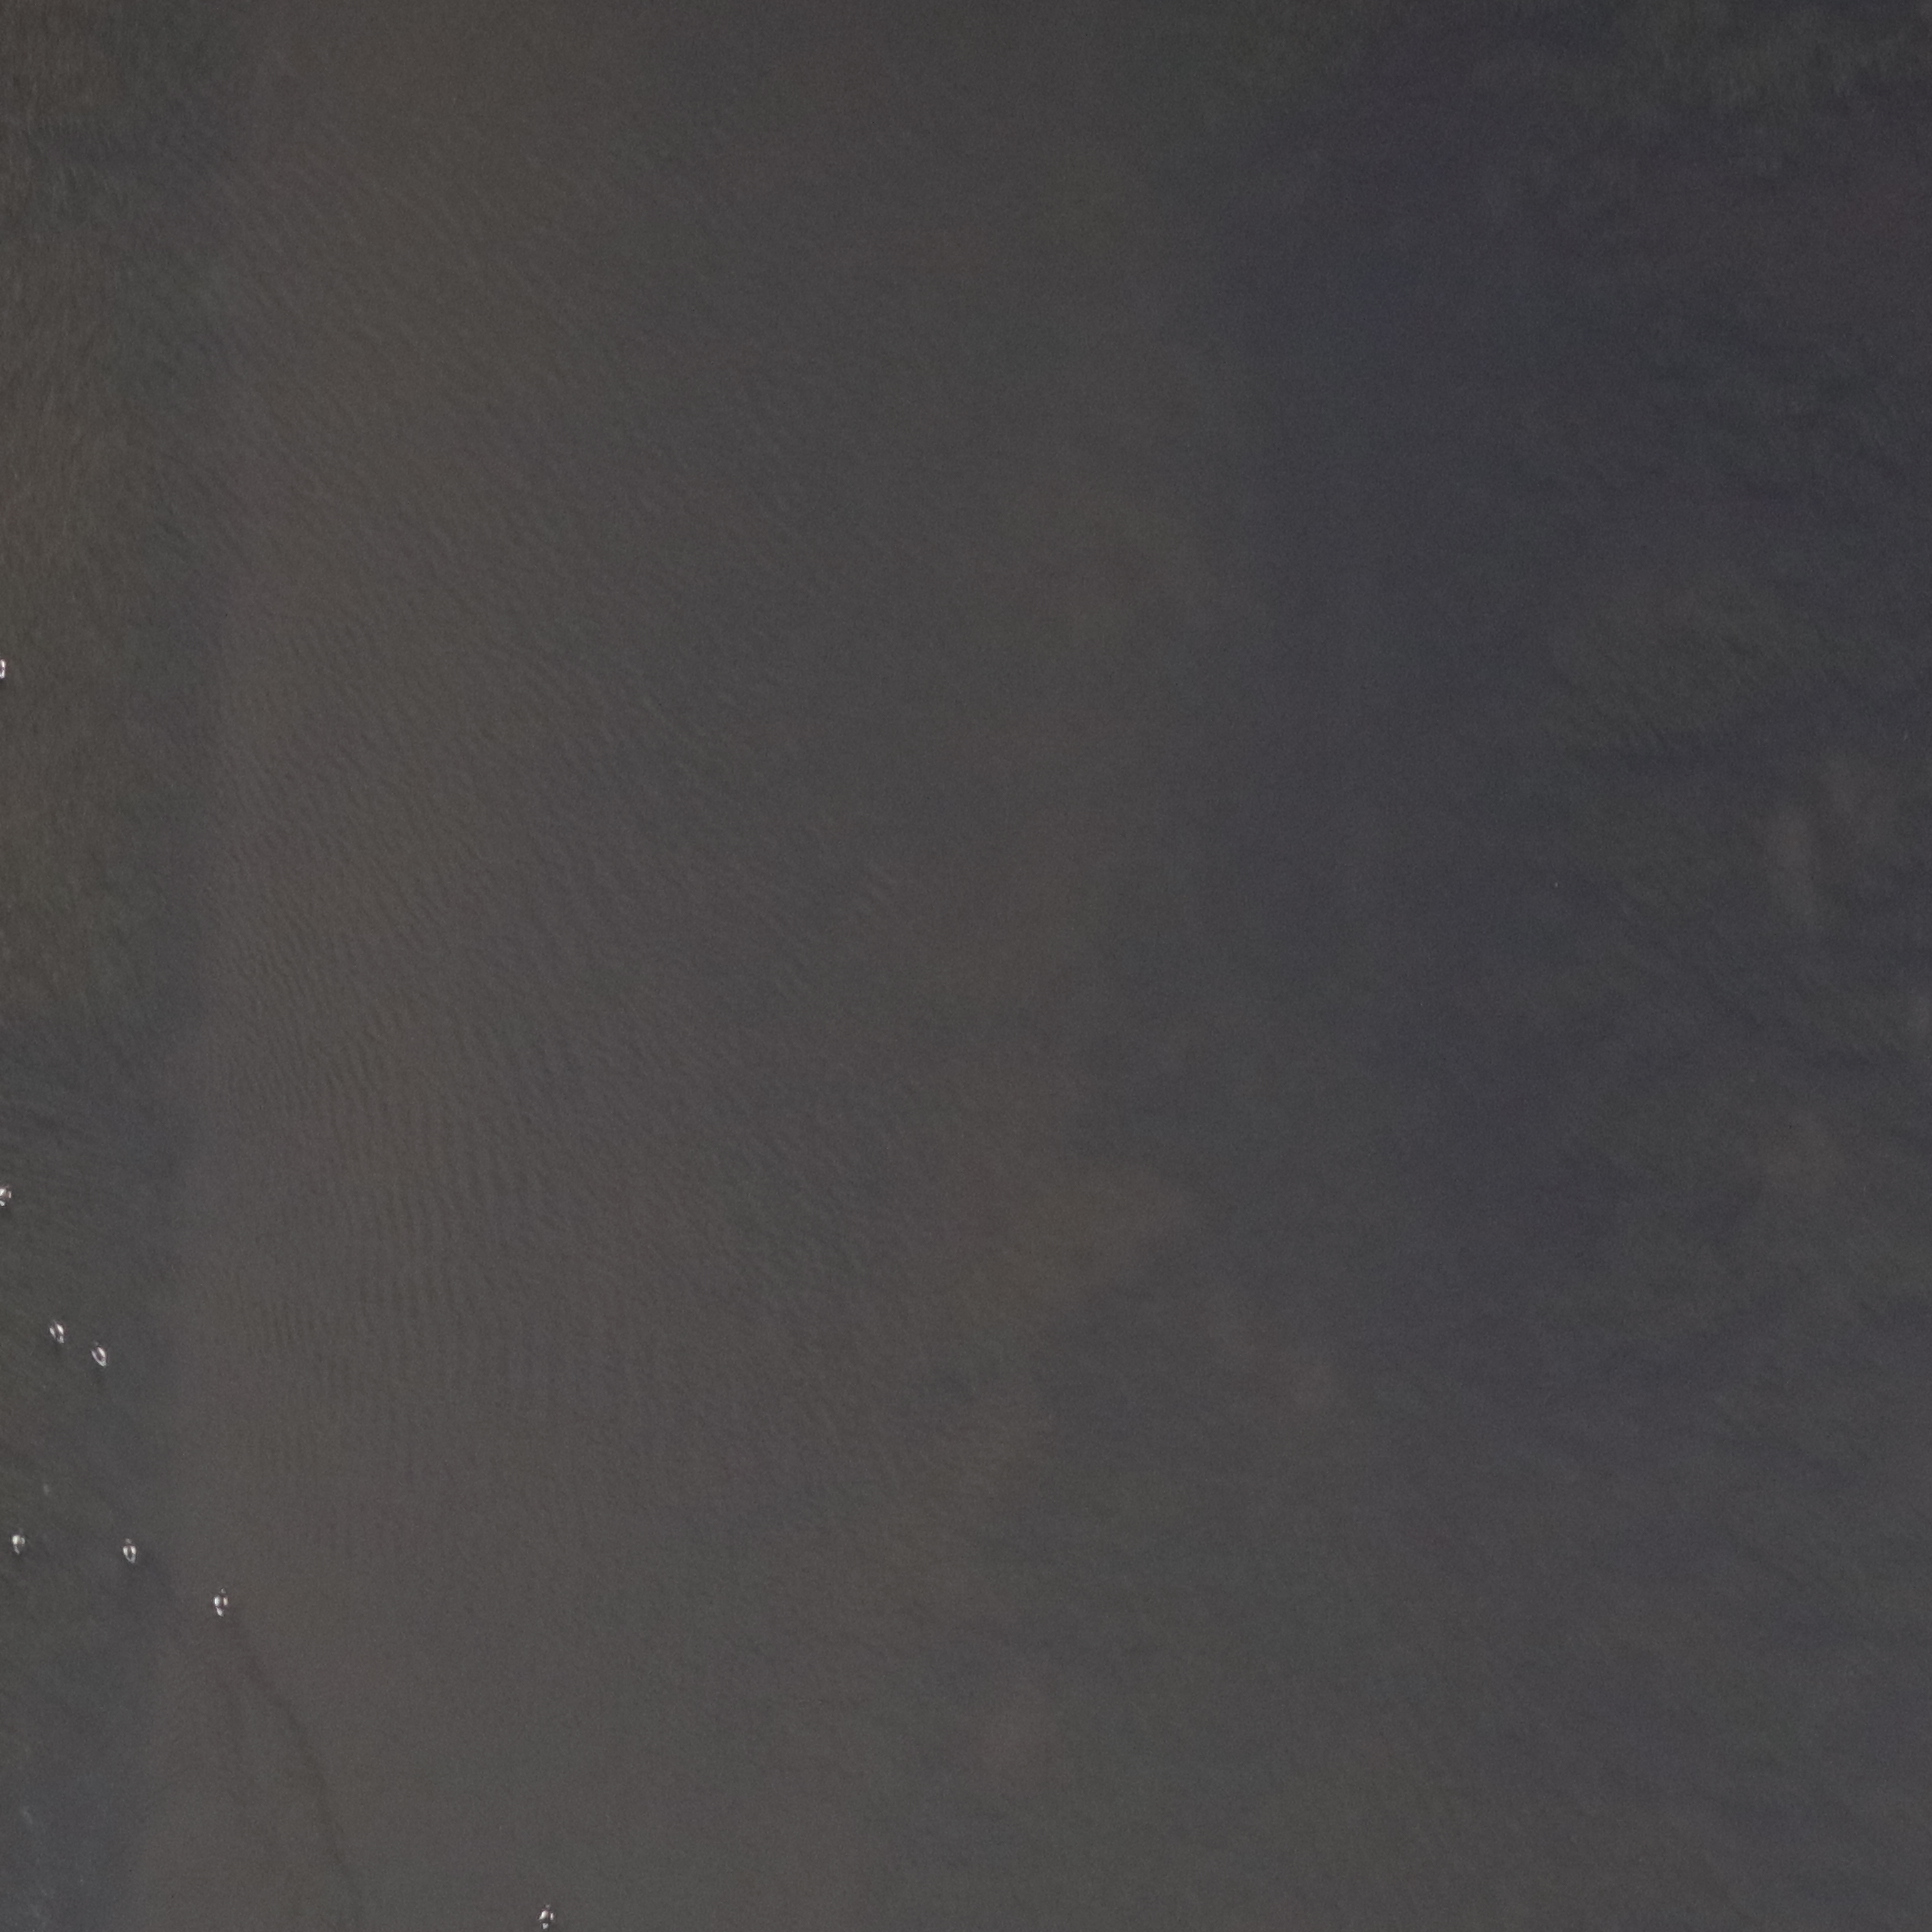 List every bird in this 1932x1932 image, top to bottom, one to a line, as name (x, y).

brant (0, 673)
brant (3, 1196)
brant (59, 1334)
brant (97, 1348)
brant (15, 1538)
brant (128, 1555)
brant (224, 1605)
brant (542, 1918)